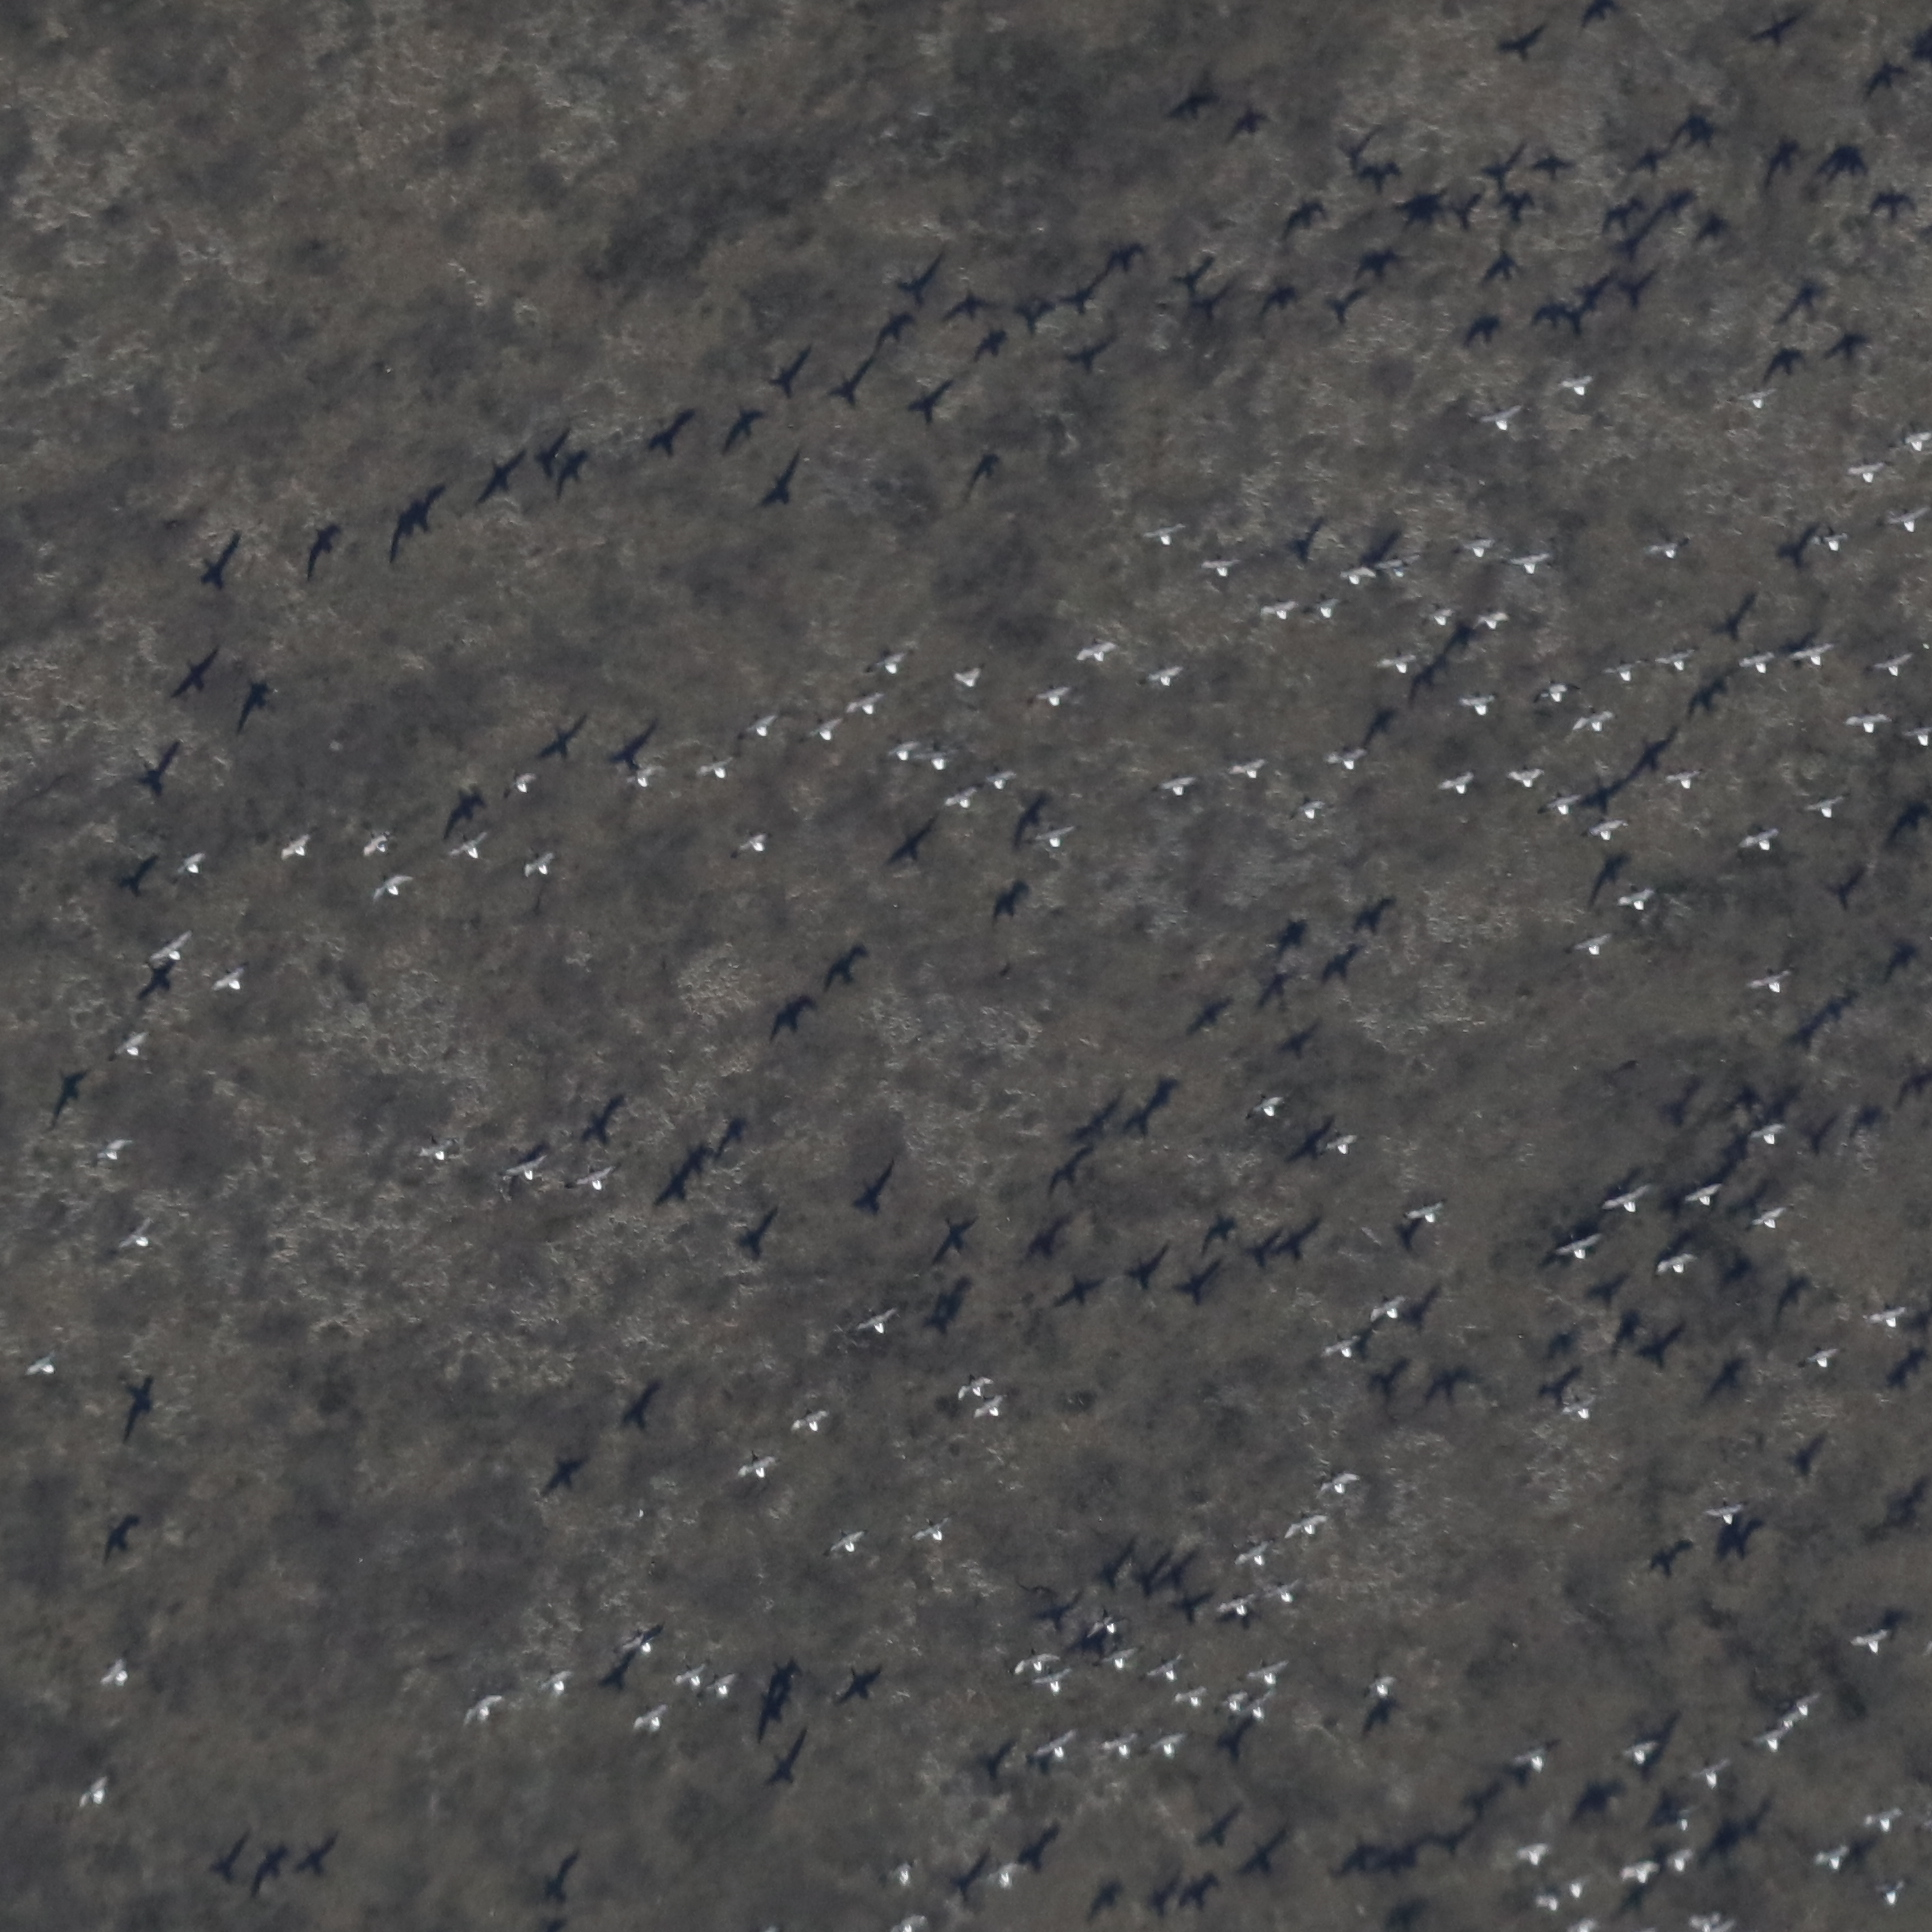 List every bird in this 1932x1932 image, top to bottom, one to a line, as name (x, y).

brant (1575, 390)
brant (1767, 393)
brant (1505, 417)
brant (1918, 445)
brant (1870, 473)
brant (1906, 518)
brant (1156, 537)
brant (1833, 540)
brant (1474, 548)
brant (1668, 549)
brant (1218, 556)
brant (1536, 561)
brant (1403, 570)
brant (1356, 573)
brant (1264, 613)
brant (1437, 619)
brant (1322, 620)
brant (1478, 632)
brant (1817, 649)
brant (1100, 651)
brant (1761, 653)
brant (1392, 655)
brant (1678, 655)
brant (891, 664)
brant (1619, 671)
brant (1896, 672)
brant (961, 673)
brant (1167, 684)
brant (1055, 699)
brant (1552, 699)
brant (868, 700)
brant (1472, 704)
brant (1597, 722)
brant (754, 725)
brant (1862, 729)
brant (1923, 736)
brant (829, 742)
brant (945, 758)
brant (901, 760)
brant (1344, 764)
brant (726, 766)
brant (1261, 769)
brant (1006, 775)
brant (660, 776)
brant (1527, 779)
brant (1690, 780)
brant (1460, 785)
brant (536, 796)
brant (1196, 797)
brant (1839, 801)
brant (963, 804)
brant (1310, 810)
brant (1586, 810)
brant (1617, 829)
brant (1776, 833)
brant (473, 838)
brant (383, 841)
brant (1058, 841)
brant (760, 844)
brant (295, 846)
brant (192, 862)
brant (548, 865)
brant (388, 880)
brant (1641, 903)
brant (170, 954)
brant (1579, 954)
brant (227, 979)
brant (1776, 989)
brant (125, 1045)
brant (1277, 1095)
brant (1772, 1140)
brant (105, 1147)
brant (1343, 1151)
brant (438, 1153)
brant (531, 1174)
brant (605, 1193)
brant (1705, 1194)
brant (1641, 1202)
brant (1423, 1221)
brant (1771, 1221)
brant (138, 1236)
brant (1583, 1251)
brant (1679, 1270)
brant (1388, 1310)
brant (1887, 1314)
brant (873, 1323)
brant (1352, 1347)
brant (1826, 1357)
brant (47, 1366)
brant (976, 1384)
brant (1579, 1410)
brant (999, 1411)
brant (812, 1418)
brant (758, 1473)
brant (1334, 1476)
brant (1730, 1514)
brant (941, 1531)
brant (1305, 1539)
brant (847, 1543)
brant (1248, 1553)
brant (1288, 1598)
brant (1232, 1605)
brant (1103, 1628)
brant (633, 1642)
brant (1868, 1648)
brant (1031, 1661)
brant (1115, 1663)
brant (118, 1665)
brant (1167, 1668)
brant (691, 1670)
brant (559, 1672)
brant (1272, 1677)
brant (1059, 1678)
brant (729, 1681)
brant (1374, 1683)
brant (1182, 1697)
brant (496, 1700)
brant (1227, 1703)
brant (1802, 1704)
brant (1265, 1717)
brant (657, 1723)
brant (1788, 1723)
brant (1778, 1744)
brant (1169, 1745)
brant (1062, 1746)
brant (1119, 1748)
brant (1541, 1754)
brant (1639, 1757)
brant (1715, 1767)
brant (101, 1801)
brant (1884, 1824)
brant (1685, 1825)
brant (1535, 1839)
brant (1832, 1863)
brant (1686, 1865)
brant (909, 1868)
brant (1633, 1872)
brant (1007, 1875)
brant (1579, 1886)
brant (1907, 1893)
brant (1547, 1904)
brant (1702, 1917)